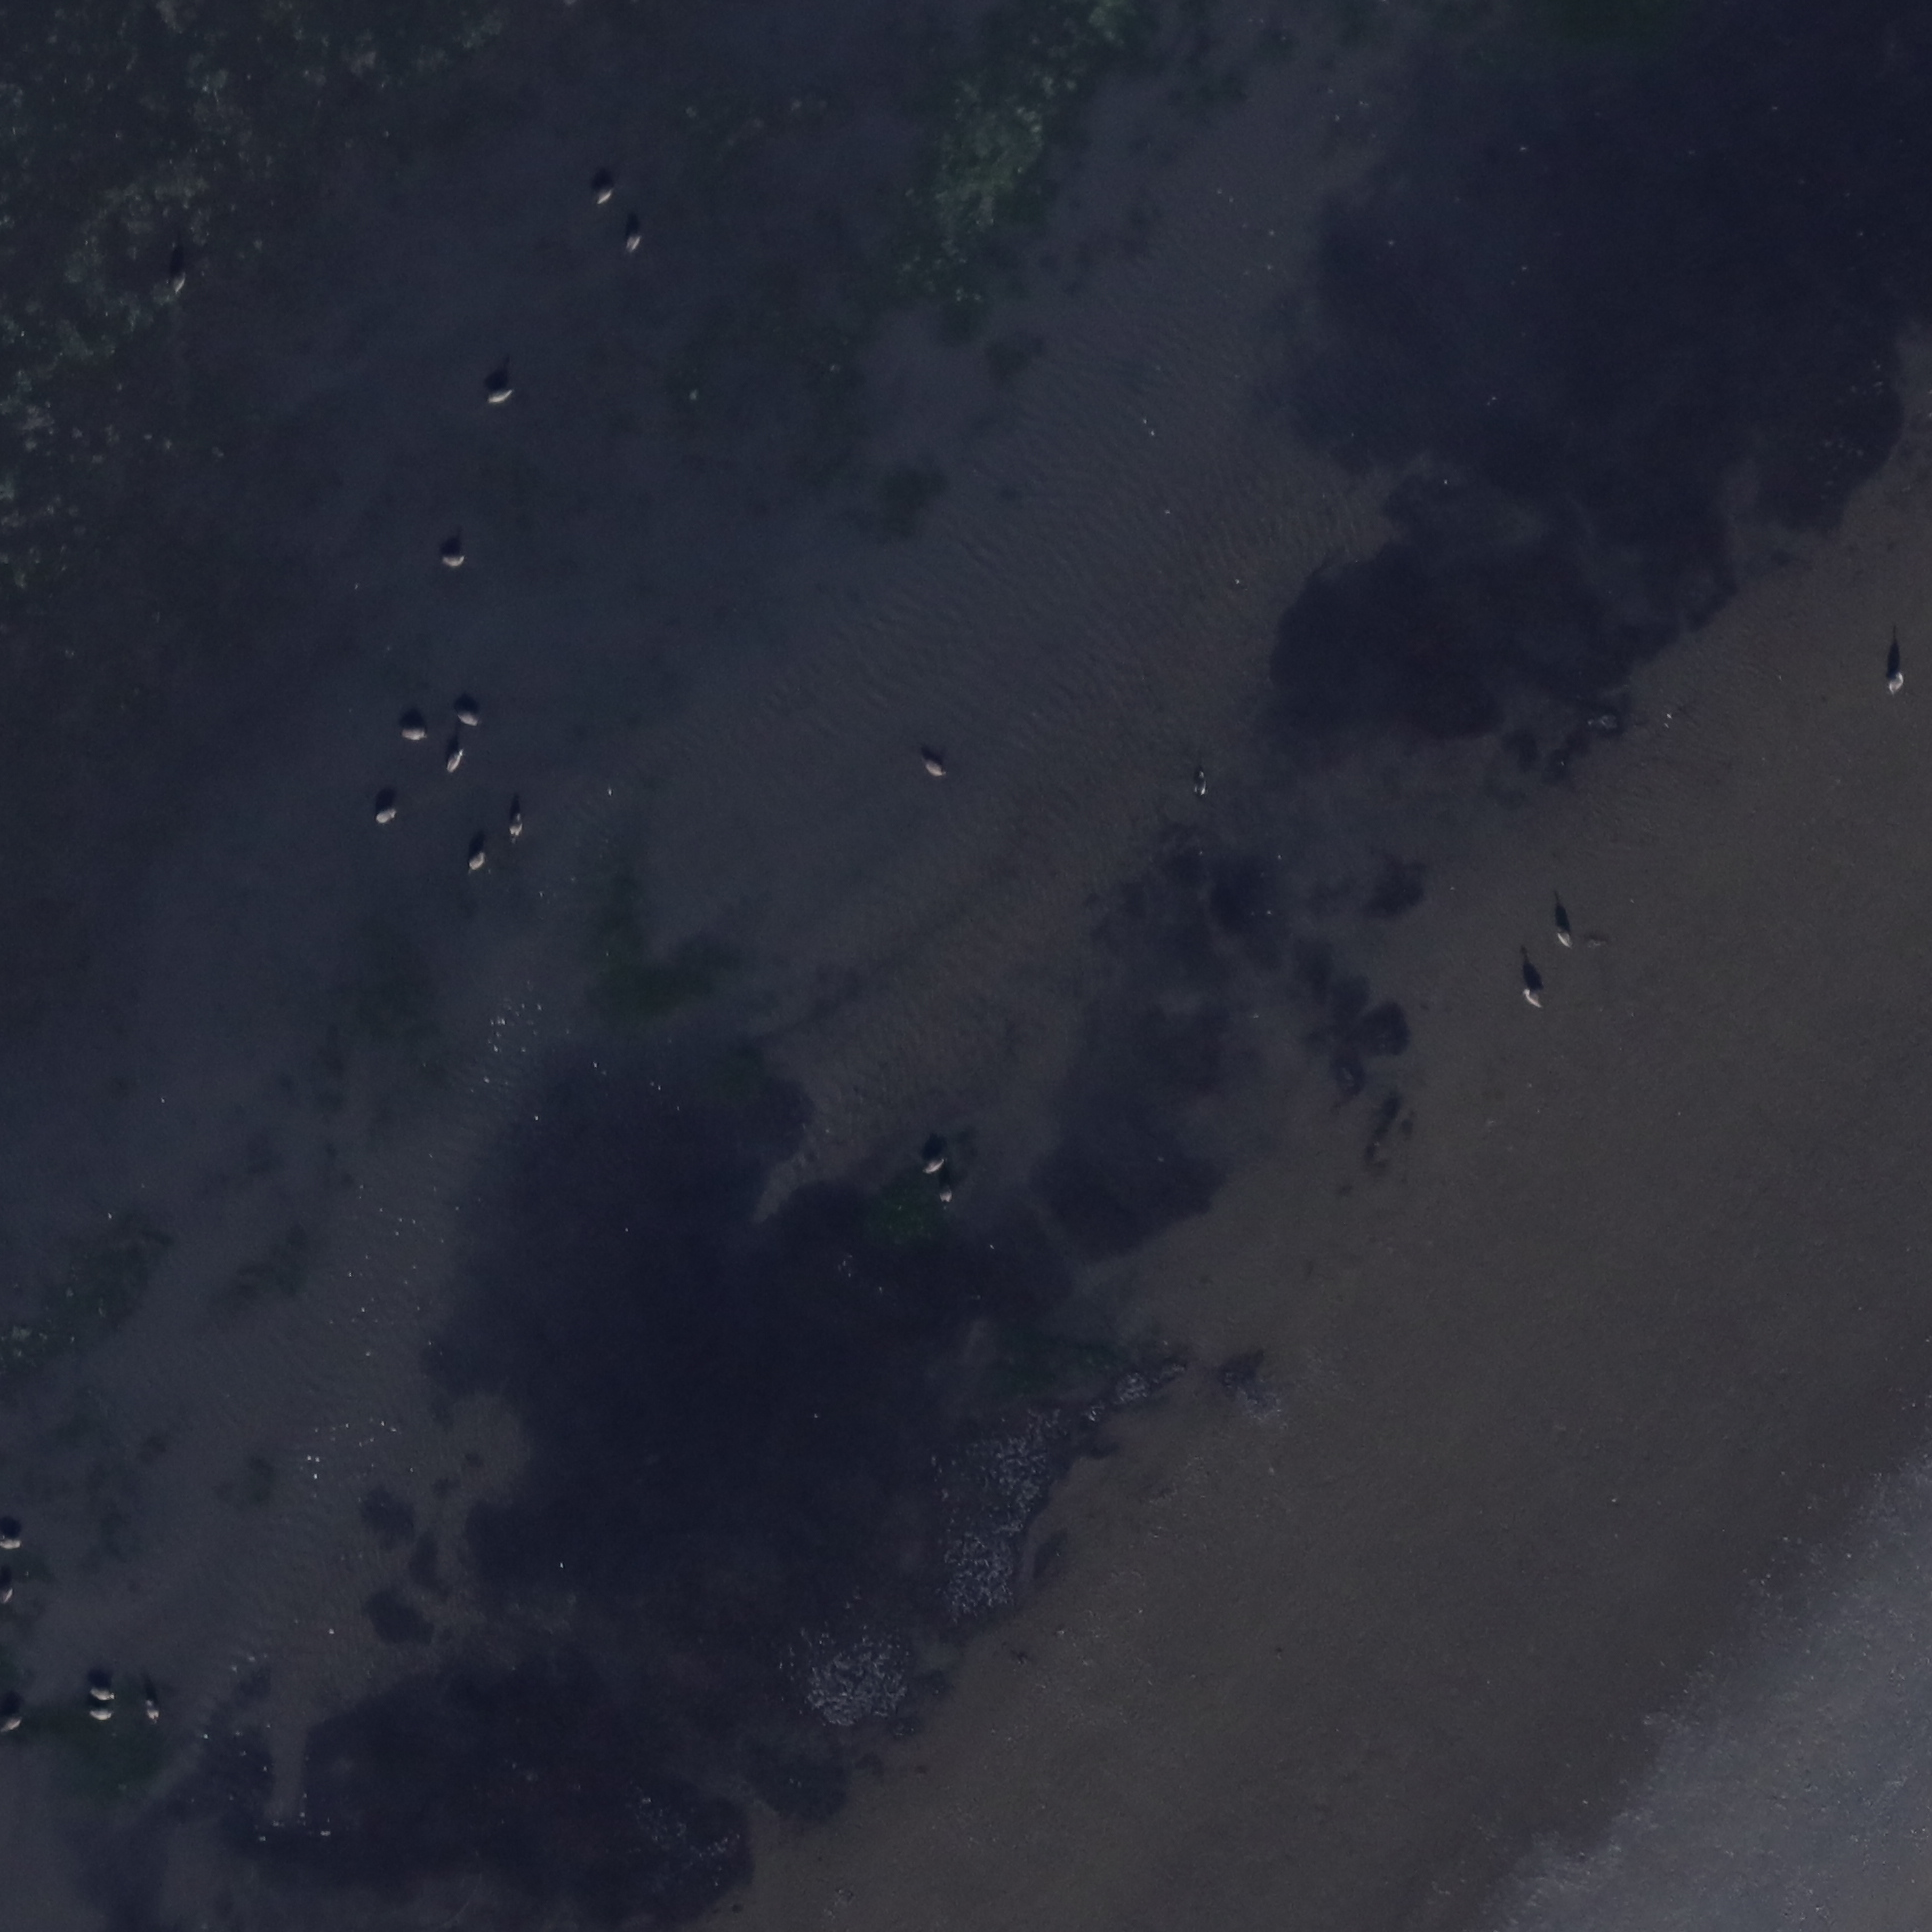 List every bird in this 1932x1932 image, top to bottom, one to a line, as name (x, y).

Canada goose (605, 196)
Canada goose (632, 240)
Canada goose (179, 282)
Canada goose (499, 397)
Canada goose (454, 557)
Canada goose (1894, 682)
Canada goose (469, 718)
Canada goose (414, 733)
Canada goose (456, 763)
Canada goose (934, 768)
Canada goose (1199, 786)
Canada goose (385, 817)
Canada goose (515, 827)
Canada goose (477, 861)
Canada goose (1564, 938)
Canada goose (1532, 998)
Canada goose (934, 1166)
Canada goose (944, 1192)
Canada goose (10, 1540)
Canada goose (6, 1594)
Canada goose (102, 1693)
Canada goose (154, 1710)
Canada goose (98, 1713)
Canada goose (12, 1722)